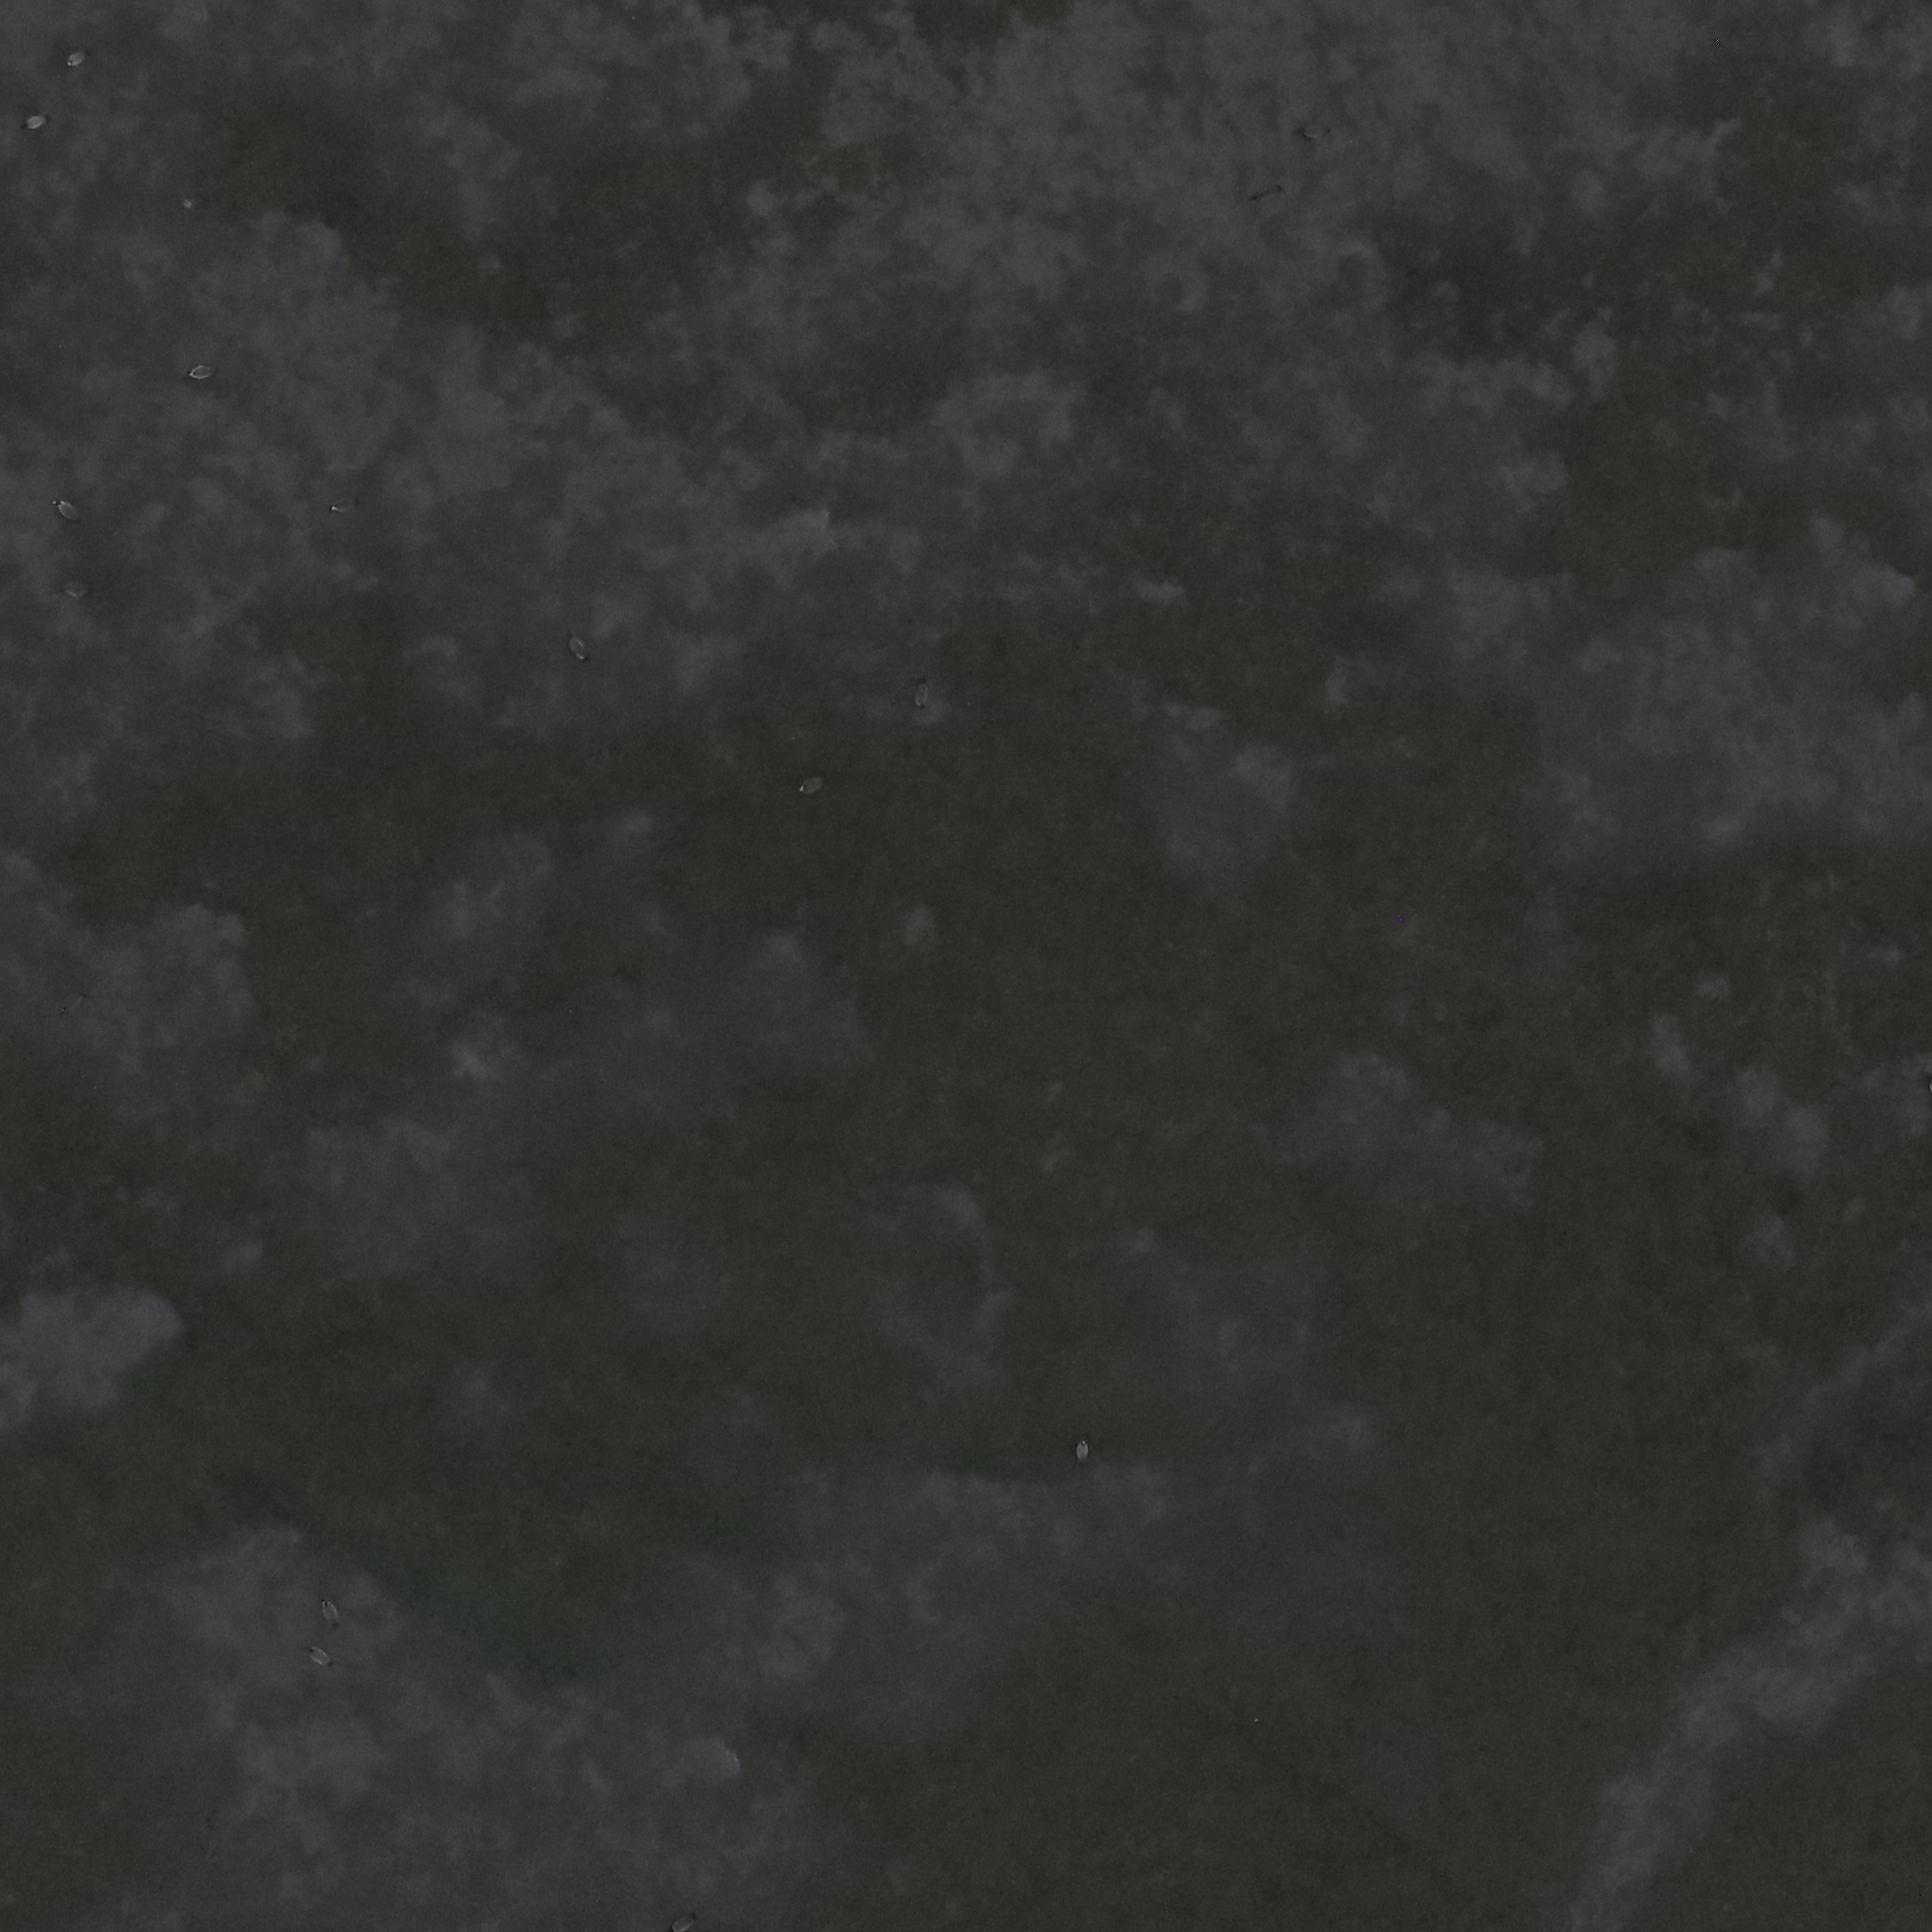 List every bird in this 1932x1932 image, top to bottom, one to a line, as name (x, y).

Canada goose (76, 58)
Canada goose (35, 121)
Canada goose (1316, 123)
Canada goose (1264, 188)
Canada goose (201, 373)
Canada goose (343, 507)
Canada goose (65, 509)
Canada goose (82, 588)
Canada goose (578, 648)
Canada goose (924, 694)
Canada goose (813, 788)
Canada goose (1084, 1450)
Canada goose (320, 1610)
Canada goose (317, 1656)
Canada goose (679, 1927)